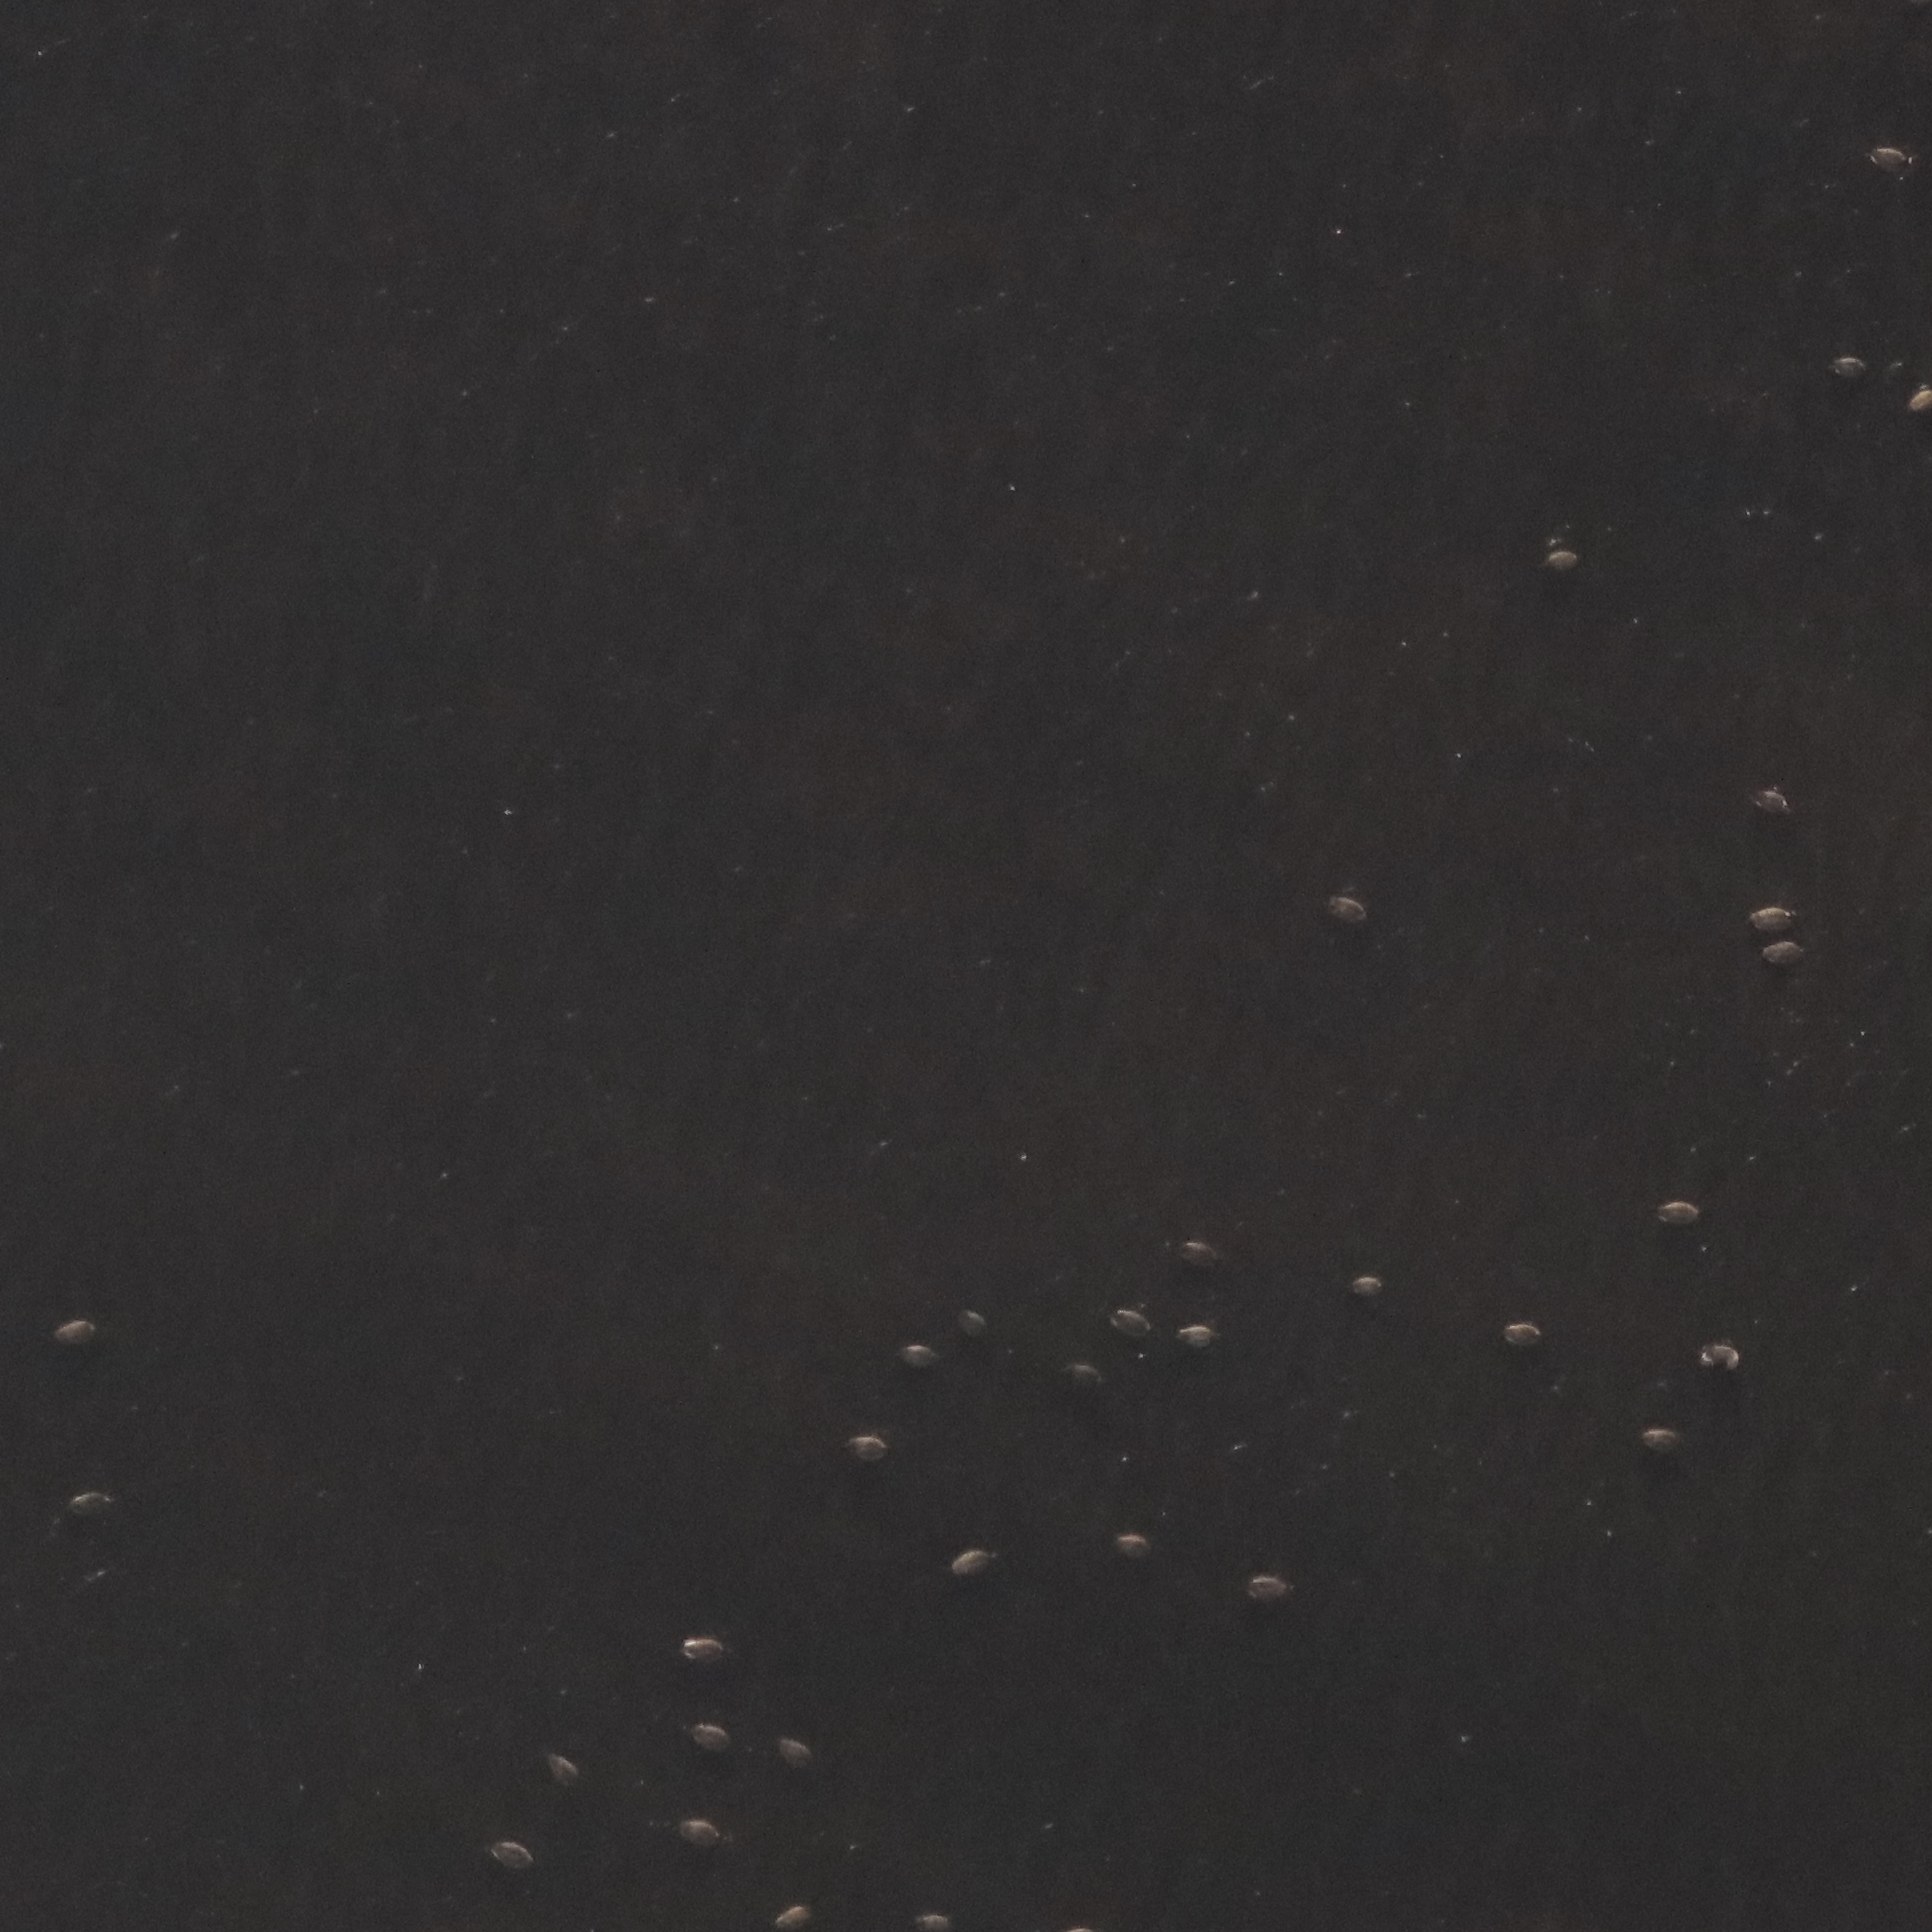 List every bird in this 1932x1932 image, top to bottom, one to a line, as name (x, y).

Canada goose (1890, 162)
Canada goose (1847, 369)
Canada goose (1923, 403)
brant (1562, 558)
brant (1773, 803)
Canada goose (1348, 911)
Canada goose (1777, 929)
Canada goose (1678, 1211)
Canada goose (1200, 1252)
brant (1365, 1286)
Canada goose (974, 1320)
brant (1132, 1326)
Canada goose (76, 1332)
Canada goose (1521, 1333)
brant (1197, 1335)
brant (1721, 1355)
brant (920, 1356)
Canada goose (1080, 1367)
Canada goose (1661, 1436)
Canada goose (868, 1447)
Canada goose (90, 1498)
Canada goose (1135, 1542)
Canada goose (971, 1562)
Canada goose (1269, 1587)
Canada goose (705, 1647)
Canada goose (709, 1736)
Canada goose (794, 1750)
Canada goose (566, 1773)
Canada goose (700, 1832)
Canada goose (513, 1854)
Canada goose (794, 1917)
Canada goose (933, 1924)